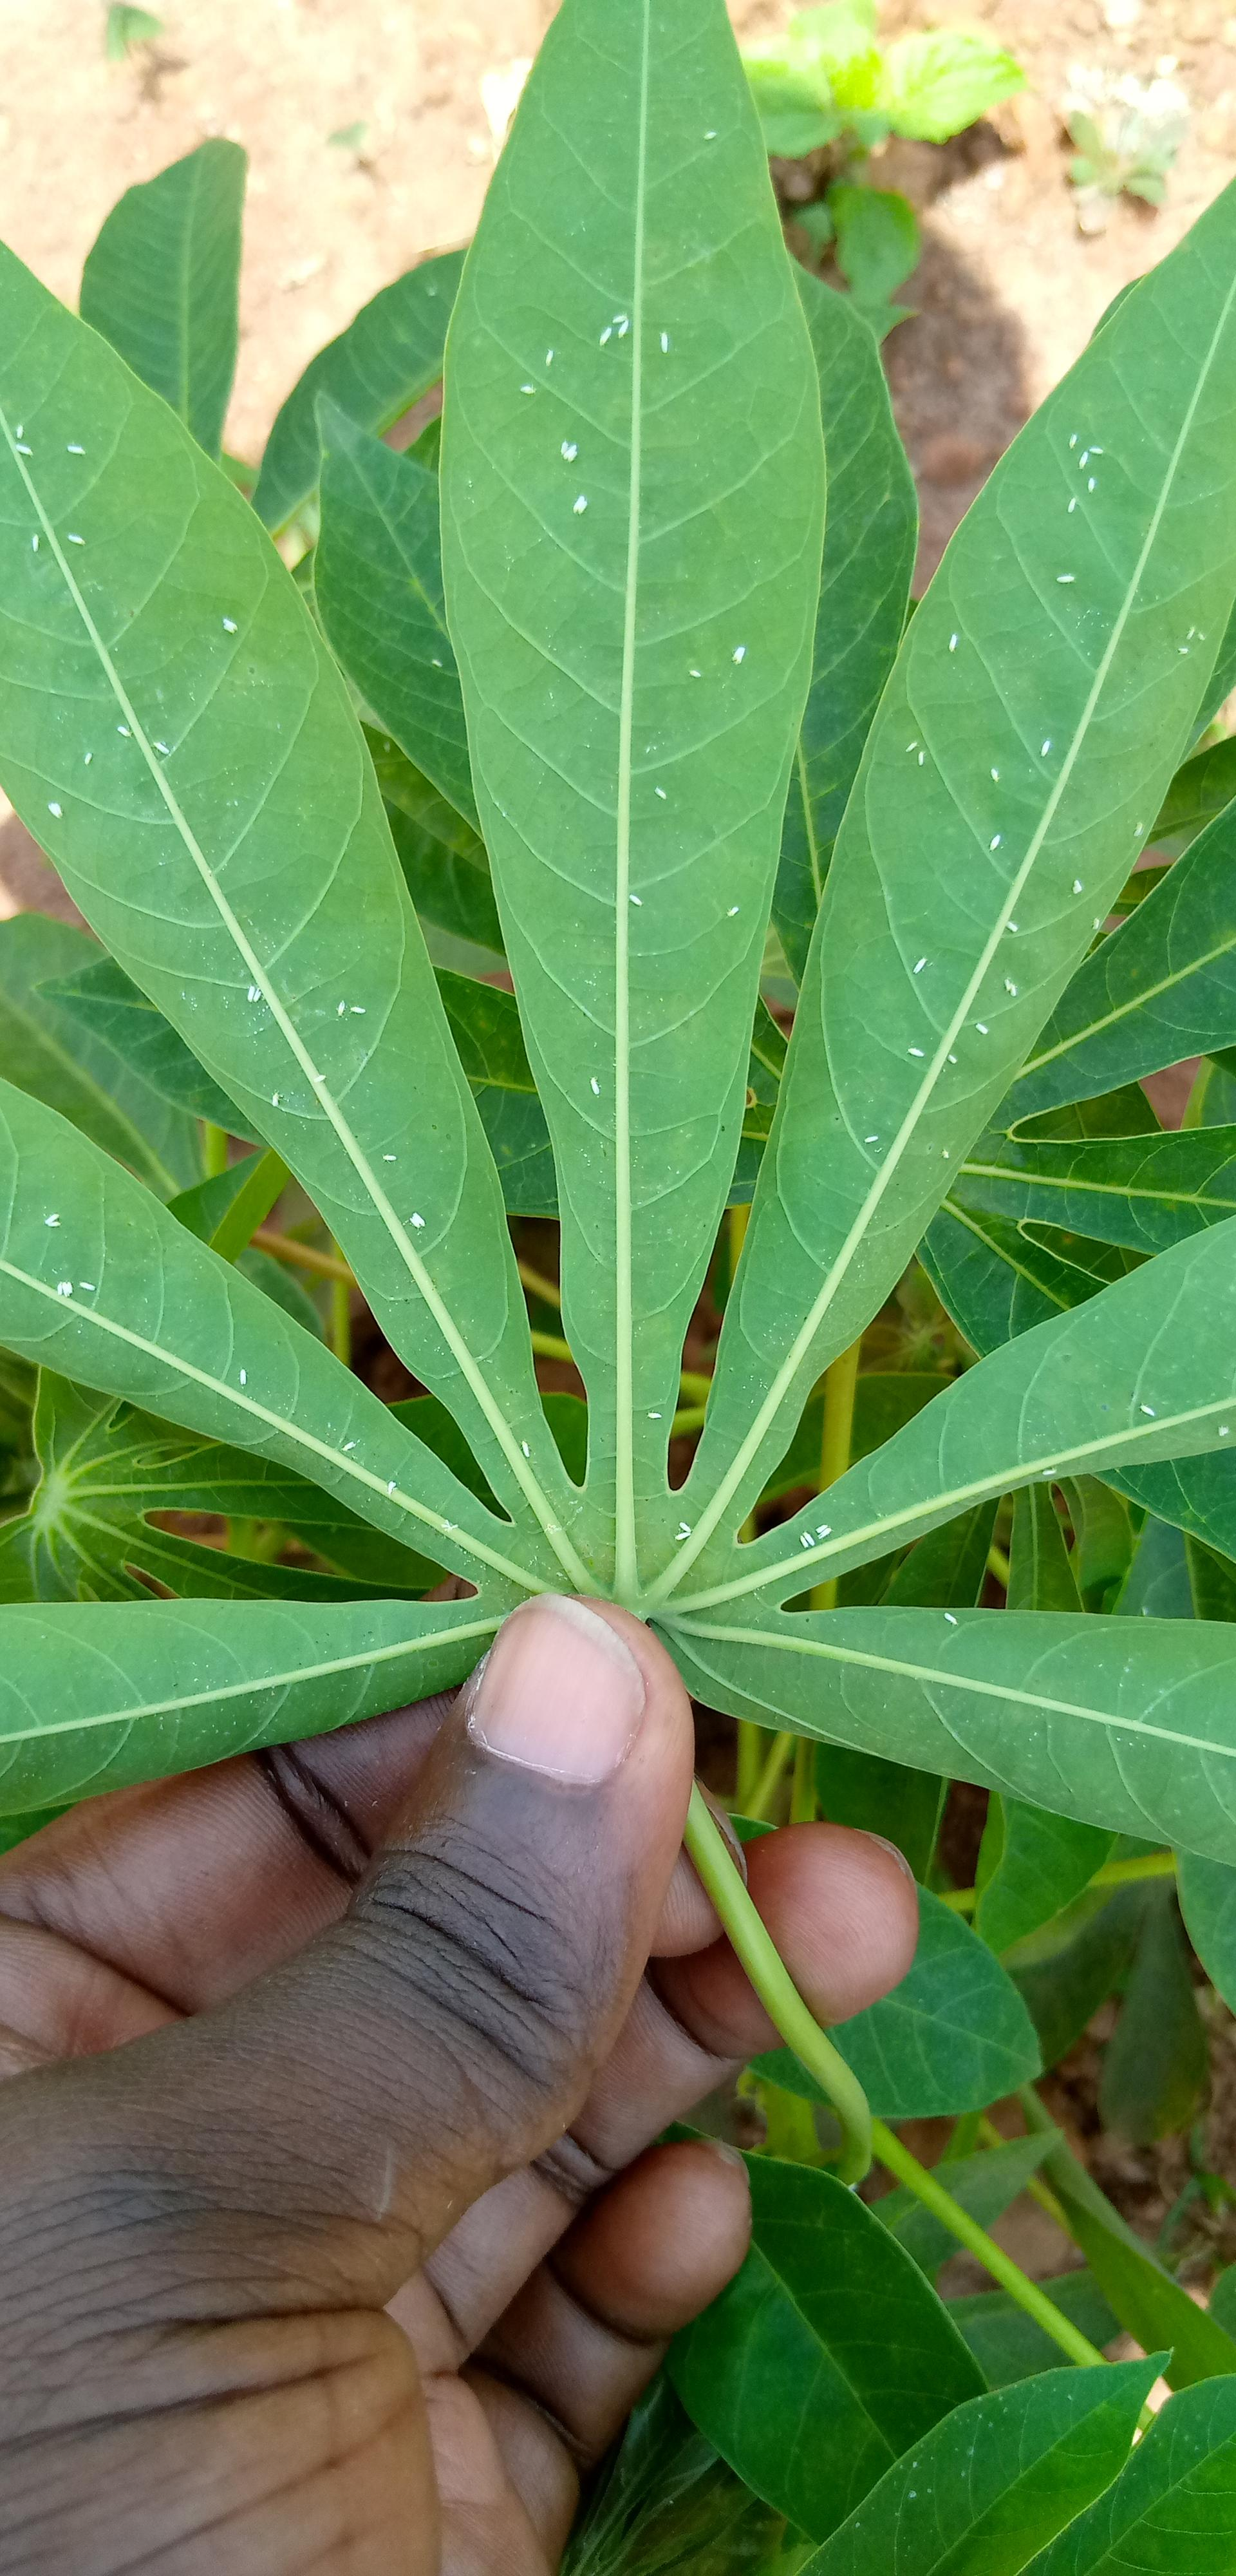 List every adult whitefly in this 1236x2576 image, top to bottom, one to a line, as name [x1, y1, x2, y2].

whitefly [702, 128, 718, 145]
whitefly [611, 312, 627, 324]
whitefly [617, 319, 630, 341]
whitefly [598, 324, 614, 349]
whitefly [659, 331, 670, 355]
whitefly [543, 346, 554, 368]
whitefly [518, 383, 538, 395]
whitefly [14, 424, 26, 441]
whitefly [1067, 431, 1078, 449]
whitefly [558, 439, 569, 453]
whitefly [14, 443, 35, 457]
whitefly [67, 444, 89, 457]
whitefly [564, 444, 577, 462]
whitefly [1089, 445, 1104, 457]
whitefly [1078, 450, 1088, 471]
whitefly [1085, 475, 1096, 494]
whitefly [572, 495, 585, 516]
whitefly [1065, 496, 1078, 515]
whitefly [577, 500, 588, 516]
whitefly [66, 533, 88, 547]
whitefly [29, 533, 41, 554]
whitefly [1054, 572, 1076, 586]
whitefly [221, 617, 239, 634]
whitefly [1185, 625, 1194, 640]
whitefly [946, 632, 958, 654]
whitefly [731, 645, 746, 665]
whitefly [1175, 646, 1188, 656]
whitefly [429, 657, 445, 669]
whitefly [688, 667, 703, 680]
whitefly [115, 724, 131, 738]
whitefly [1038, 739, 1055, 761]
whitefly [904, 740, 919, 753]
whitefly [151, 741, 171, 755]
whitefly [916, 750, 927, 768]
whitefly [82, 750, 95, 767]
whitefly [988, 767, 1002, 784]
whitefly [653, 786, 668, 802]
whitefly [46, 800, 67, 819]
whitefly [1132, 820, 1143, 838]
whitefly [987, 832, 1005, 851]
whitefly [1070, 878, 1085, 896]
whitefly [628, 893, 643, 907]
whitefly [724, 905, 740, 919]
whitefly [1091, 915, 1101, 932]
whitefly [1004, 918, 1018, 933]
whitefly [912, 956, 928, 976]
whitefly [1002, 977, 1011, 990]
whitefly [1009, 982, 1017, 999]
whitefly [247, 983, 256, 1003]
whitefly [254, 987, 262, 1002]
whitefly [336, 999, 346, 1017]
whitefly [348, 1004, 366, 1016]
whitefly [973, 1021, 990, 1036]
whitefly [904, 1045, 924, 1059]
whitefly [945, 1054, 957, 1065]
whitefly [312, 1072, 327, 1086]
whitefly [589, 1076, 601, 1095]
whitefly [269, 1090, 285, 1109]
whitefly [861, 1133, 880, 1147]
whitefly [940, 1147, 951, 1161]
whitefly [381, 1152, 398, 1164]
whitefly [413, 1211, 427, 1228]
whitefly [44, 1212, 60, 1227]
whitefly [409, 1216, 421, 1229]
whitefly [45, 1220, 62, 1230]
whitefly [66, 1280, 74, 1297]
whitefly [78, 1280, 96, 1293]
whitefly [56, 1280, 62, 1297]
whitefly [61, 1280, 67, 1298]
whitefly [238, 1367, 248, 1387]
whitefly [1138, 1402, 1156, 1417]
whitefly [645, 1410, 663, 1421]
whitefly [1216, 1424, 1231, 1439]
whitefly [518, 1439, 533, 1458]
whitefly [342, 1440, 356, 1453]
whitefly [1041, 1468, 1058, 1477]
whitefly [386, 1477, 399, 1496]
whitefly [440, 1514, 459, 1533]
whitefly [677, 1521, 693, 1533]
whitefly [814, 1523, 829, 1534]
whitefly [816, 1527, 832, 1539]
whitefly [802, 1531, 815, 1546]
whitefly [675, 1532, 691, 1542]
whitefly [798, 1535, 808, 1549]
whitefly [942, 1611, 959, 1627]